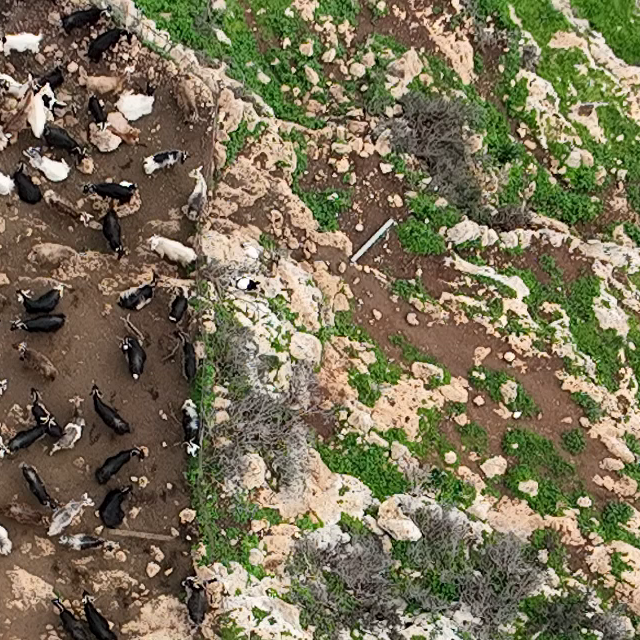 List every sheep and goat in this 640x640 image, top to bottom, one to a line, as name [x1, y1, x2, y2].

goat [63, 2, 111, 33]
goat [0, 27, 41, 57]
goat [86, 28, 132, 61]
goat [35, 66, 61, 107]
goat [82, 66, 135, 94]
goat [0, 69, 32, 99]
goat [0, 74, 9, 111]
goat [5, 77, 39, 144]
goat [175, 79, 200, 123]
goat [115, 88, 154, 120]
goat [29, 93, 47, 138]
goat [88, 95, 109, 132]
goat [107, 111, 138, 143]
goat [0, 113, 8, 151]
goat [42, 126, 86, 164]
goat [22, 147, 70, 182]
goat [143, 150, 188, 176]
goat [14, 160, 43, 203]
goat [0, 165, 14, 194]
goat [186, 165, 209, 220]
goat [84, 181, 134, 206]
goat [45, 194, 94, 226]
goat [103, 208, 128, 259]
goat [149, 234, 196, 265]
goat [119, 269, 160, 312]
goat [235, 275, 259, 291]
goat [15, 284, 62, 312]
goat [168, 285, 188, 323]
goat [10, 313, 67, 332]
goat [120, 314, 145, 343]
goat [173, 329, 197, 383]
goat [116, 335, 147, 379]
goat [11, 342, 59, 382]
goat [0, 360, 8, 395]
goat [89, 382, 129, 435]
goat [30, 387, 62, 437]
goat [48, 393, 85, 455]
goat [181, 398, 201, 457]
goat [9, 413, 54, 452]
goat [0, 420, 10, 458]
goat [95, 445, 145, 485]
goat [20, 461, 59, 509]
goat [98, 485, 132, 528]
goat [46, 493, 94, 533]
goat [2, 500, 52, 529]
goat [0, 501, 13, 555]
goat [59, 533, 119, 552]
goat [185, 577, 207, 623]
goat [82, 588, 118, 639]
goat [50, 598, 90, 639]